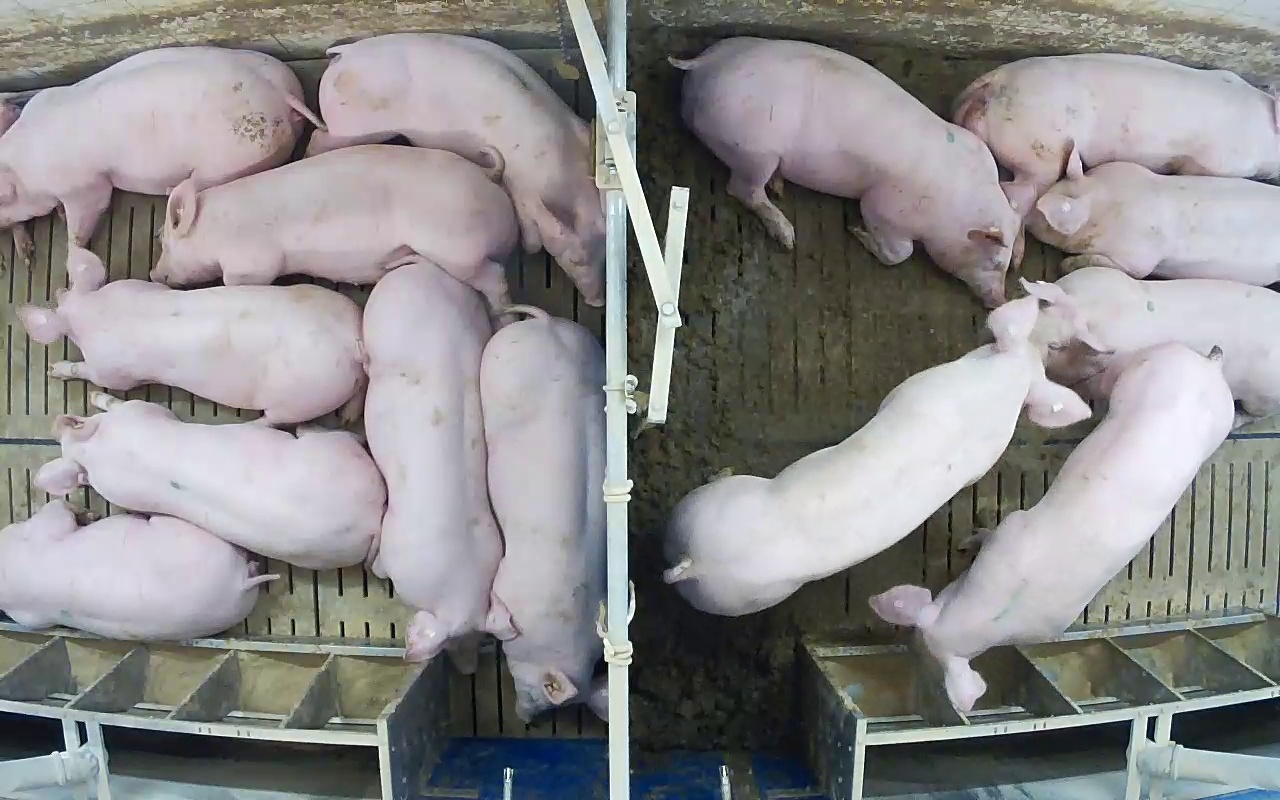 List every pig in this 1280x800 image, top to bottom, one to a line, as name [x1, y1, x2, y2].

pig [302, 31, 607, 307]
pig [665, 37, 1038, 310]
pig [3, 45, 326, 254]
pig [955, 52, 1279, 272]
pig [1025, 140, 1278, 287]
pig [148, 147, 519, 329]
pig [15, 244, 367, 426]
pig [364, 256, 522, 675]
pig [1019, 265, 1277, 434]
pig [663, 293, 1090, 615]
pig [479, 306, 610, 729]
pig [866, 340, 1238, 717]
pig [33, 391, 386, 573]
pig [0, 498, 282, 640]